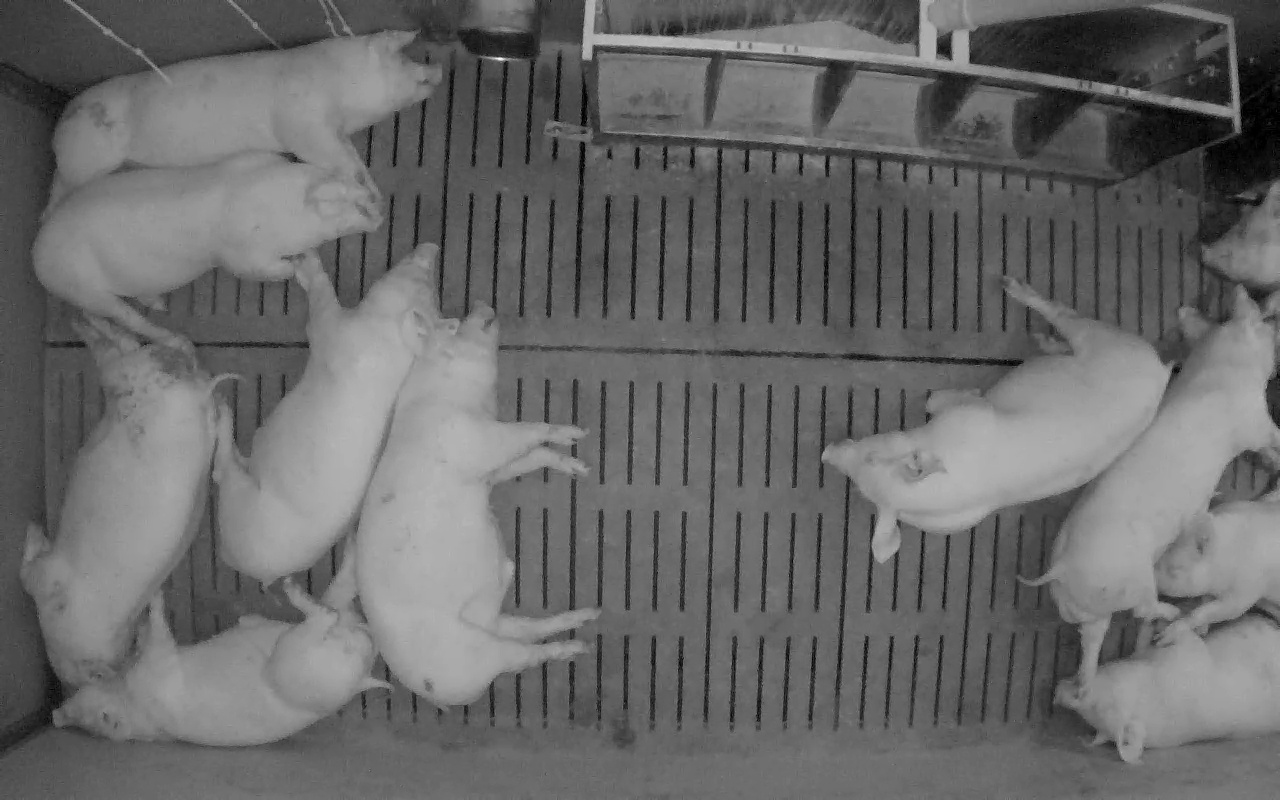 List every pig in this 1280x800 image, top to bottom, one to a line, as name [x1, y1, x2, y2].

pig [39, 27, 446, 225]
pig [28, 149, 383, 341]
pig [1201, 172, 1279, 320]
pig [209, 243, 460, 608]
pig [820, 271, 1179, 565]
pig [1013, 285, 1278, 701]
pig [355, 301, 604, 715]
pig [19, 310, 248, 700]
pig [1153, 502, 1277, 647]
pig [50, 524, 395, 749]
pig [1049, 612, 1278, 765]